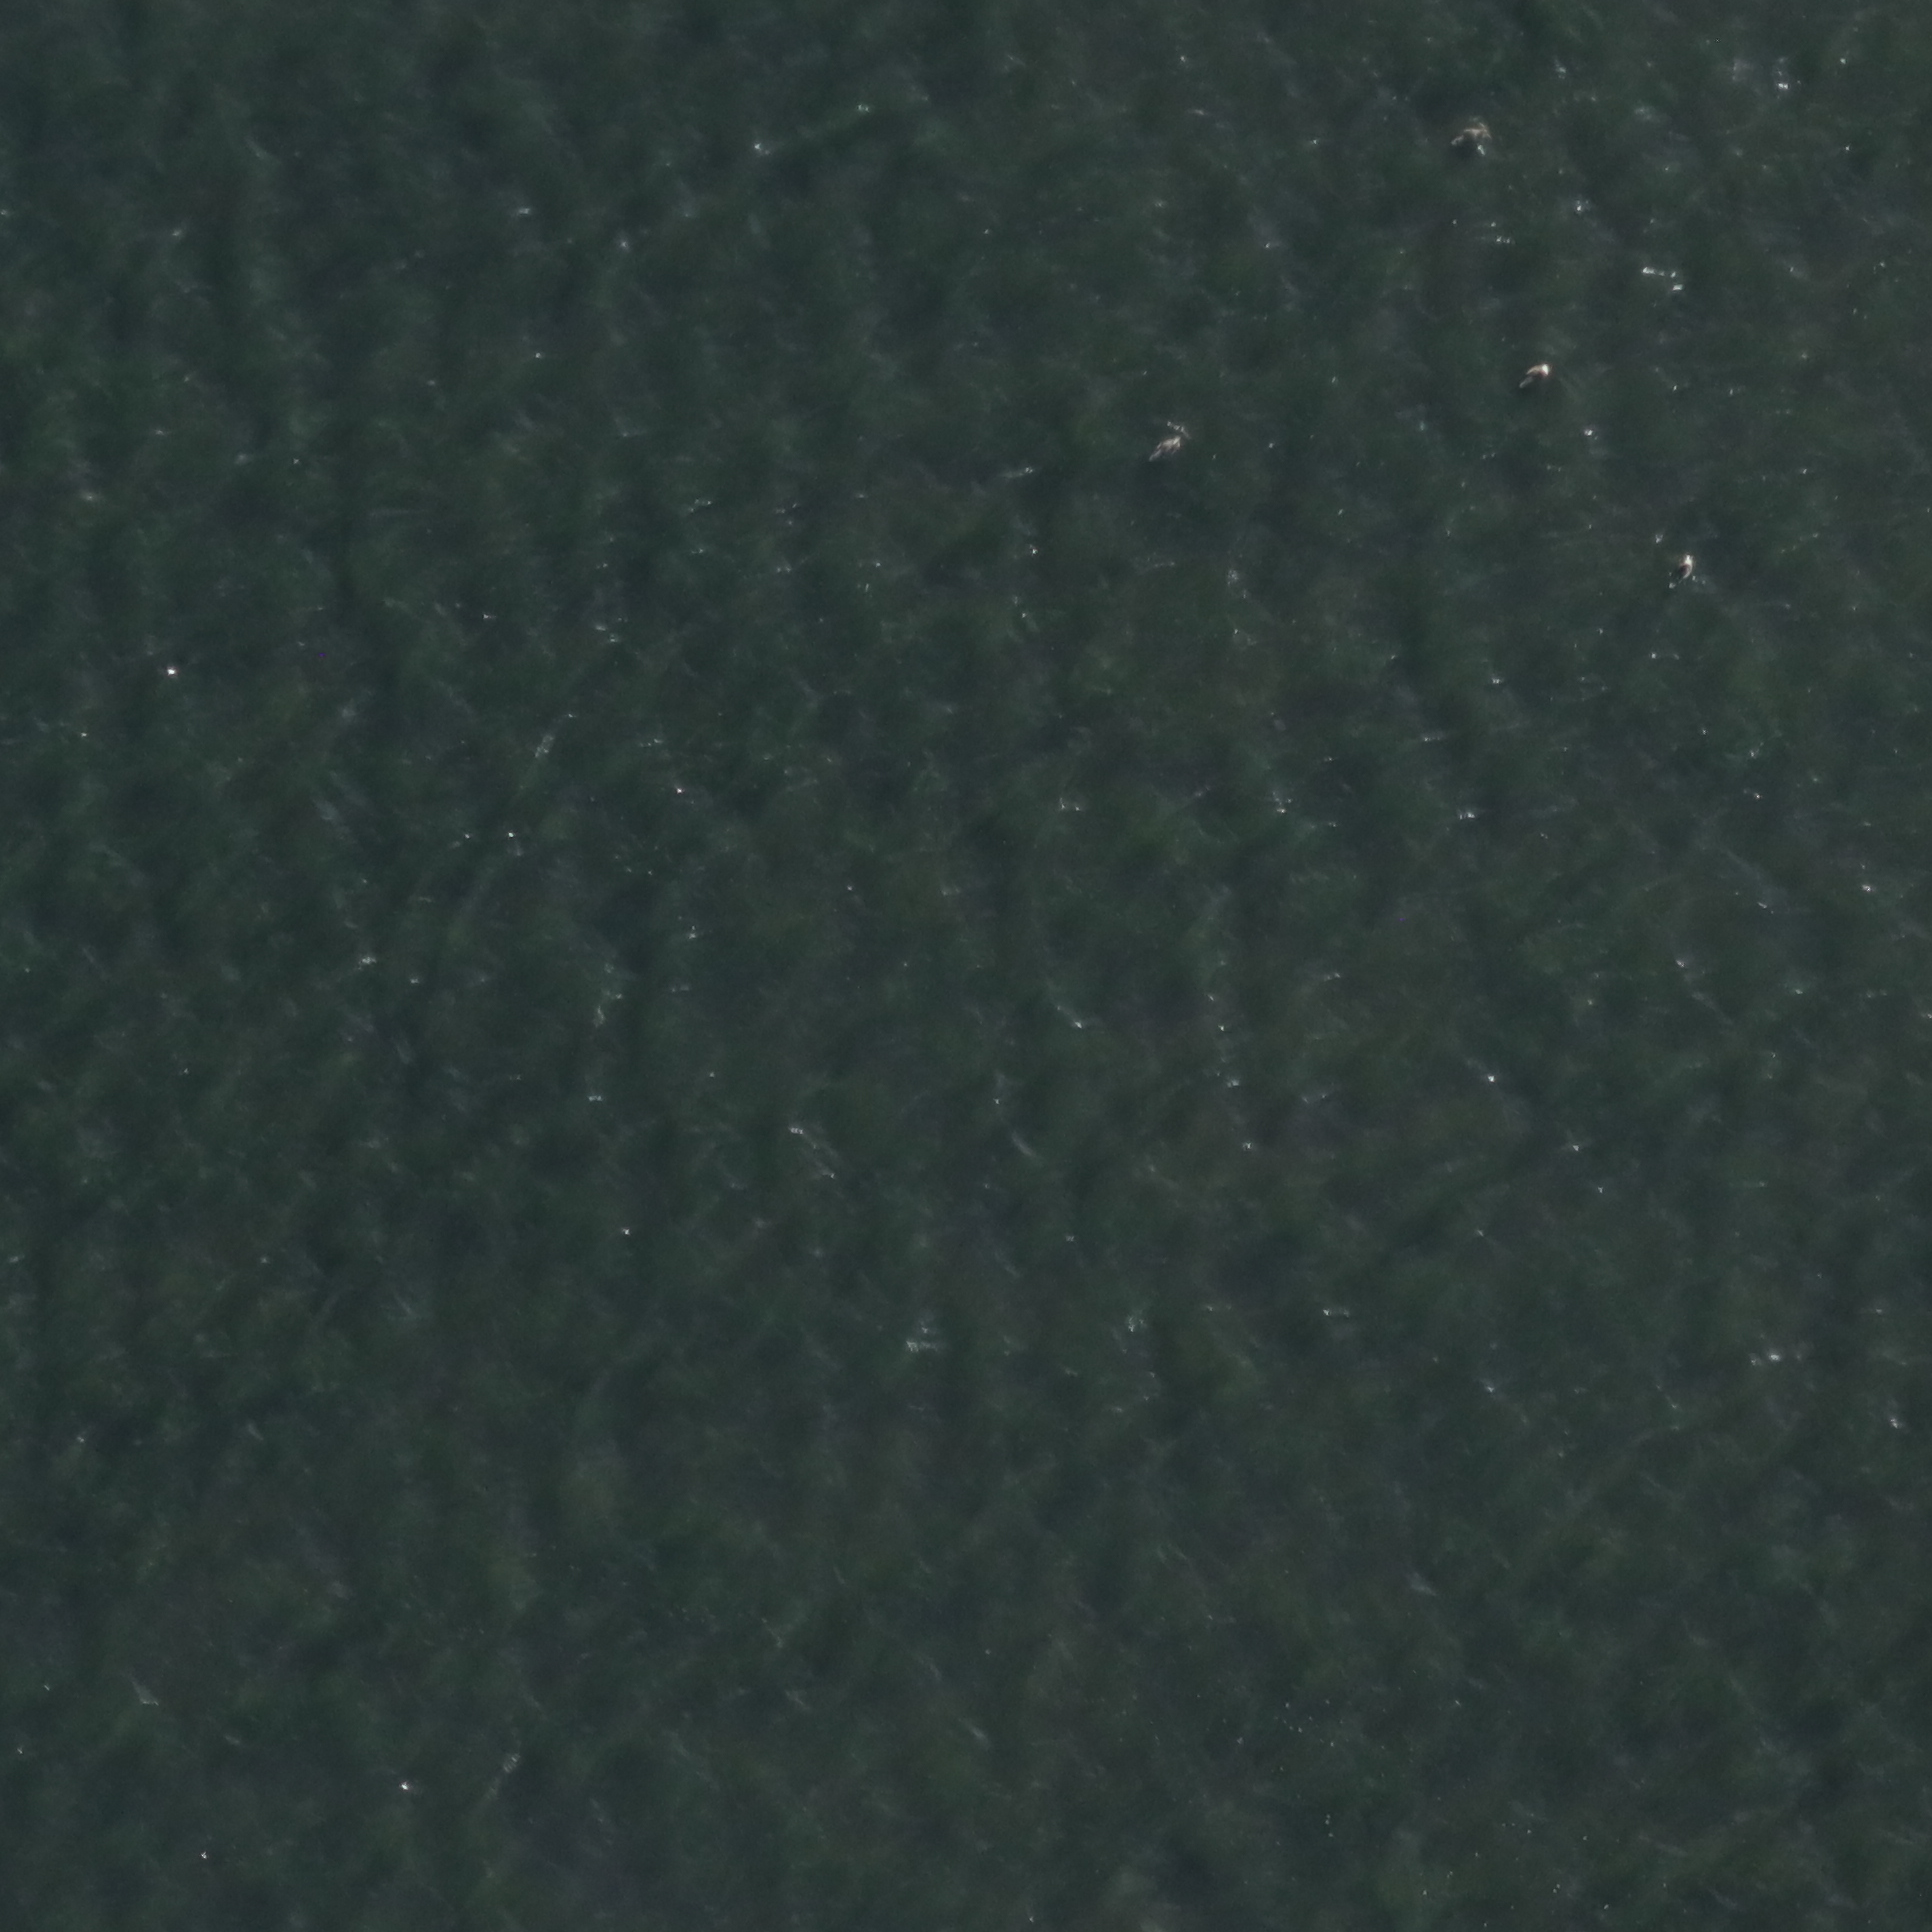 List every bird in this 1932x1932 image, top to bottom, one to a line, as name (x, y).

brant (1469, 138)
brant (1538, 375)
brant (1167, 449)
brant (1686, 567)